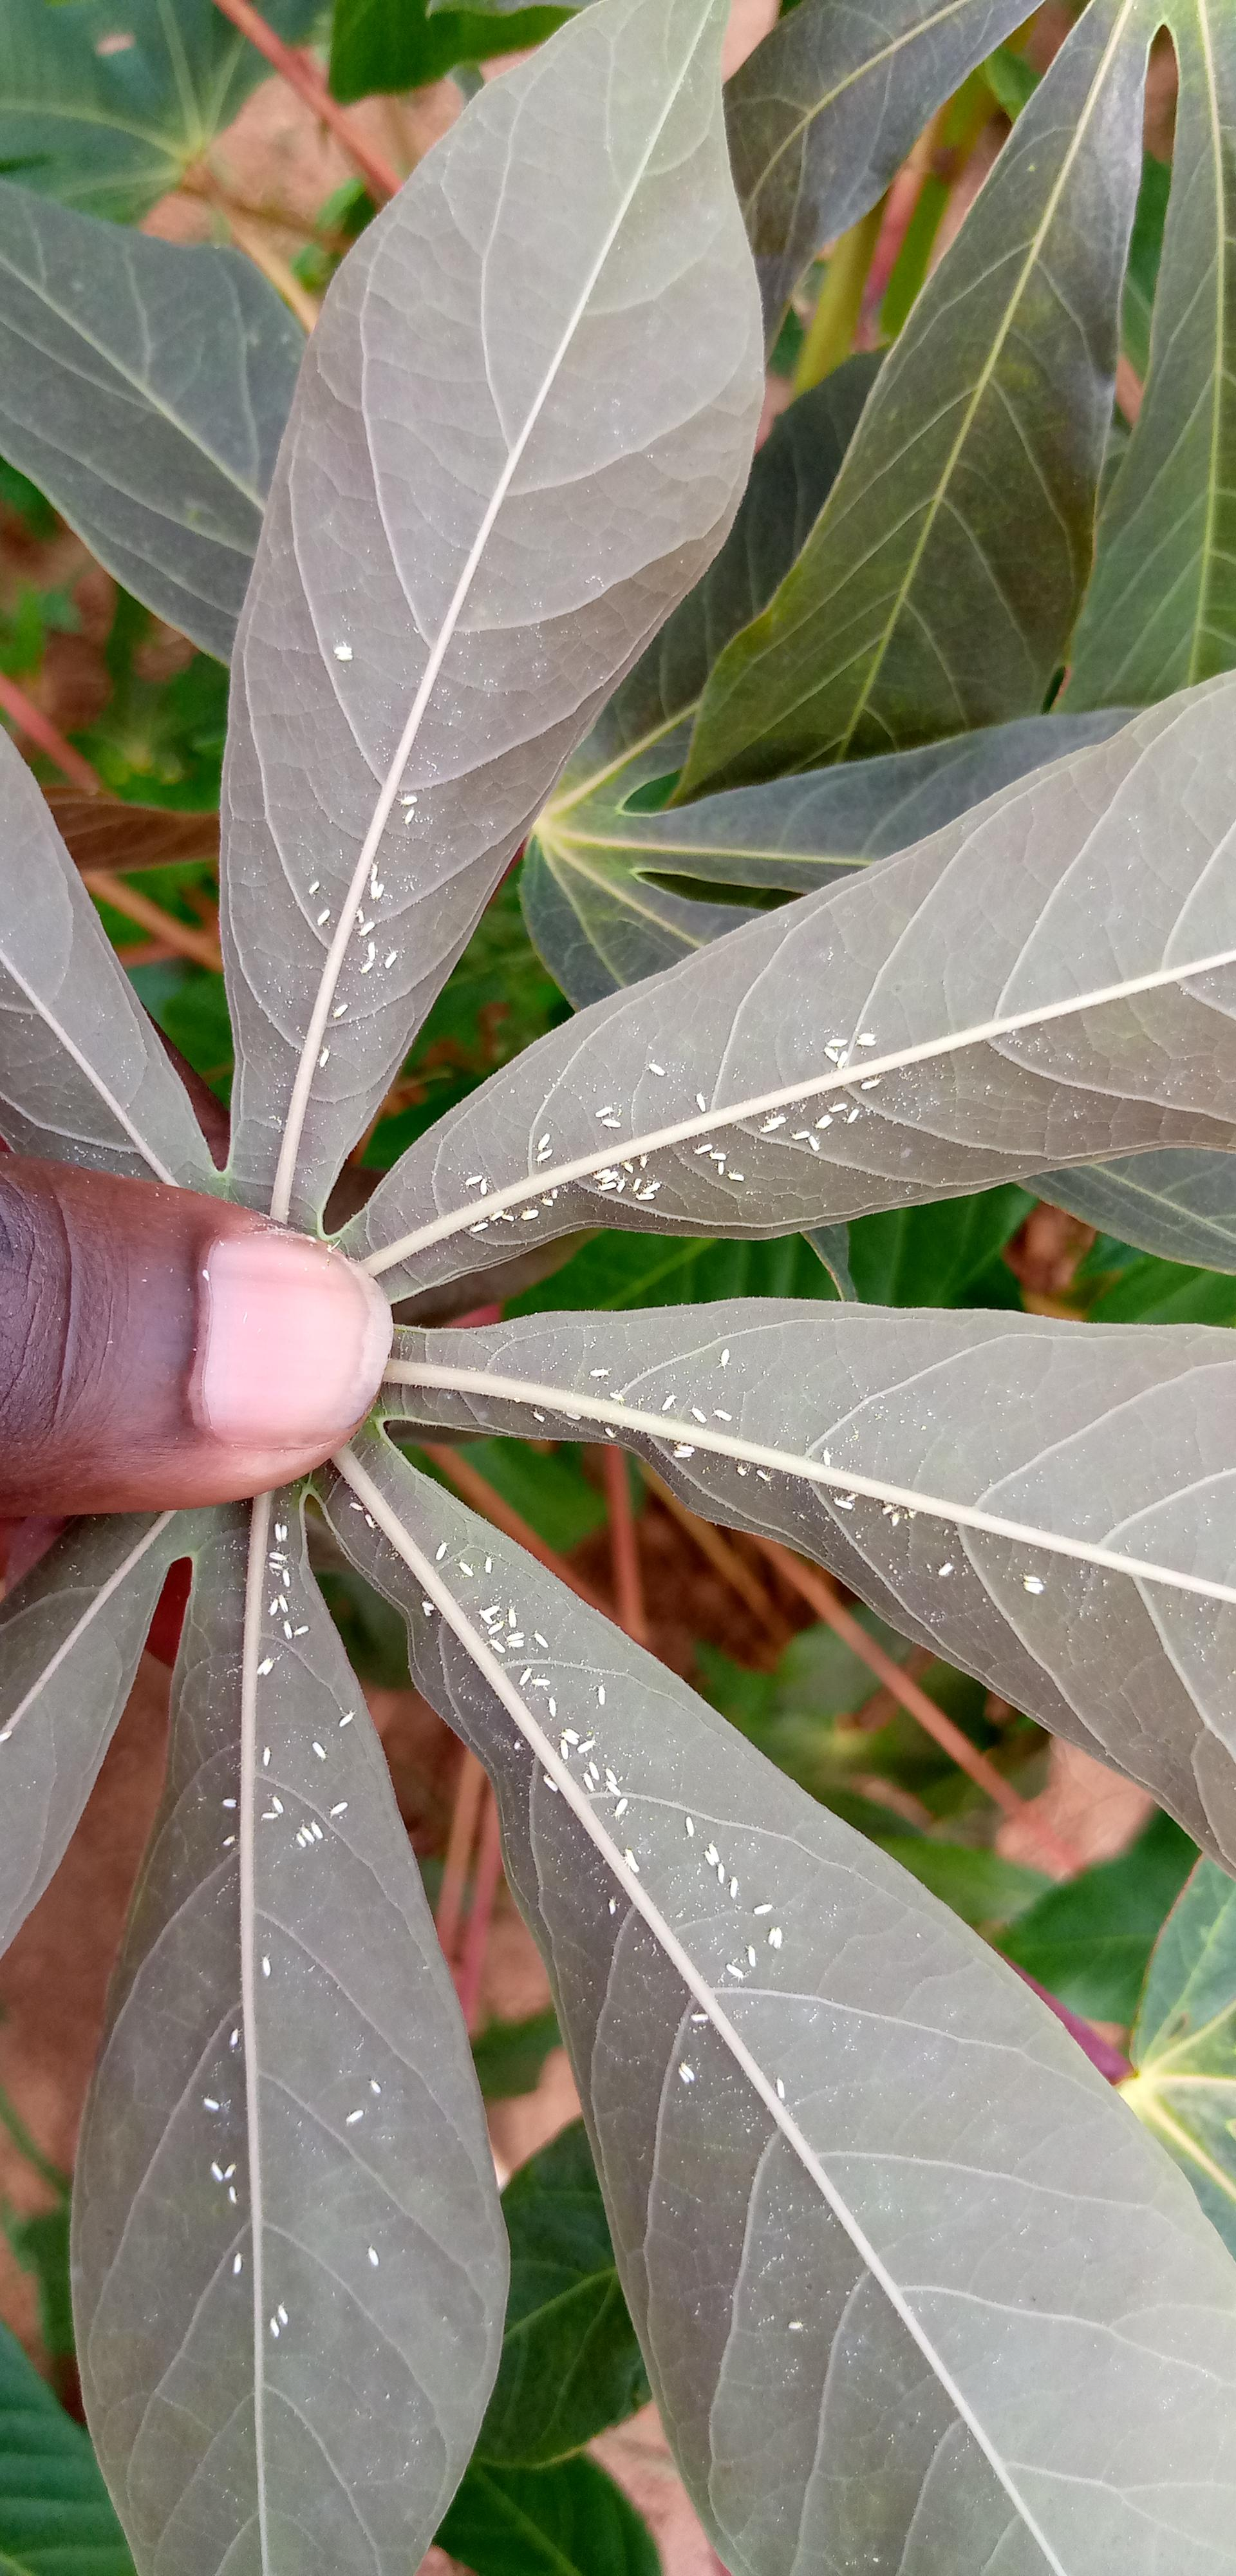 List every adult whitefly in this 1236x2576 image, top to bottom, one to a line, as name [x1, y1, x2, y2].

whitefly [323, 629, 359, 667]
whitefly [397, 782, 417, 811]
whitefly [396, 798, 425, 833]
whitefly [364, 858, 394, 879]
whitefly [365, 869, 386, 900]
whitefly [295, 875, 326, 897]
whitefly [342, 903, 384, 928]
whitefly [314, 904, 333, 928]
whitefly [351, 907, 379, 935]
whitefly [359, 934, 389, 959]
whitefly [382, 943, 411, 973]
whitefly [353, 960, 380, 981]
whitefly [327, 996, 353, 1026]
whitefly [852, 1026, 879, 1052]
whitefly [309, 1033, 342, 1075]
whitefly [817, 1033, 853, 1065]
whitefly [825, 1047, 855, 1074]
whitefly [635, 1063, 677, 1088]
whitefly [857, 1068, 892, 1097]
whitefly [689, 1084, 722, 1117]
whitefly [816, 1094, 848, 1114]
whitefly [841, 1101, 865, 1130]
whitefly [803, 1102, 848, 1138]
whitefly [585, 1106, 614, 1120]
whitefly [593, 1106, 631, 1130]
whitefly [756, 1112, 789, 1138]
whitefly [531, 1121, 563, 1150]
whitefly [791, 1128, 827, 1150]
whitefly [687, 1138, 723, 1153]
whitefly [709, 1141, 744, 1165]
whitefly [523, 1142, 565, 1170]
whitefly [628, 1146, 657, 1170]
whitefly [706, 1150, 738, 1180]
whitefly [623, 1152, 643, 1175]
whitefly [585, 1162, 621, 1200]
whitefly [465, 1165, 488, 1204]
whitefly [612, 1166, 635, 1193]
whitefly [722, 1168, 751, 1191]
whitefly [451, 1173, 494, 1198]
whitefly [626, 1173, 653, 1194]
whitefly [636, 1176, 668, 1204]
whitefly [633, 1177, 667, 1209]
whitefly [536, 1184, 566, 1213]
whitefly [488, 1200, 523, 1226]
whitefly [510, 1202, 538, 1224]
whitefly [464, 1209, 495, 1235]
whitefly [715, 1341, 738, 1369]
whitefly [575, 1355, 615, 1380]
whitefly [608, 1386, 633, 1411]
whitefly [655, 1387, 682, 1419]
whitefly [707, 1397, 737, 1428]
whitefly [684, 1401, 712, 1428]
whitefly [521, 1403, 552, 1434]
whitefly [559, 1406, 585, 1425]
whitefly [595, 1423, 615, 1444]
whitefly [664, 1436, 699, 1464]
whitefly [811, 1438, 835, 1466]
whitefly [745, 1460, 782, 1491]
whitefly [729, 1462, 750, 1482]
whitefly [835, 1479, 874, 1522]
whitefly [348, 1491, 375, 1511]
whitefly [873, 1492, 902, 1531]
whitefly [351, 1508, 380, 1533]
whitefly [260, 1515, 296, 1546]
whitefly [265, 1523, 292, 1544]
whitefly [421, 1535, 456, 1568]
whitefly [260, 1543, 294, 1580]
whitefly [261, 1550, 295, 1580]
whitefly [474, 1551, 501, 1583]
whitefly [458, 1554, 480, 1579]
whitefly [933, 1554, 971, 1597]
whitefly [1021, 1567, 1054, 1616]
whitefly [279, 1572, 296, 1596]
whitefly [265, 1582, 290, 1618]
whitefly [265, 1591, 295, 1616]
whitefly [477, 1595, 502, 1627]
whitefly [421, 1596, 442, 1620]
whitefly [502, 1599, 523, 1628]
whitefly [278, 1618, 297, 1643]
whitefly [480, 1618, 496, 1635]
whitefly [286, 1620, 309, 1641]
whitefly [523, 1624, 550, 1652]
whitefly [506, 1625, 527, 1651]
whitefly [483, 1638, 505, 1660]
whitefly [254, 1655, 284, 1680]
whitefly [514, 1660, 534, 1697]
whitefly [527, 1669, 550, 1692]
whitefly [592, 1676, 614, 1708]
whitefly [544, 1684, 569, 1715]
whitefly [335, 1705, 368, 1730]
whitefly [562, 1722, 587, 1752]
whitefly [568, 1730, 600, 1753]
whitefly [555, 1733, 576, 1763]
whitefly [297, 1738, 332, 1768]
whitefly [256, 1740, 285, 1770]
whitefly [574, 1756, 607, 1790]
whitefly [601, 1760, 625, 1796]
whitefly [536, 1772, 569, 1797]
whitefly [611, 1785, 635, 1821]
whitefly [221, 1792, 245, 1813]
whitefly [267, 1795, 292, 1817]
whitefly [330, 1796, 357, 1816]
whitefly [258, 1801, 285, 1823]
whitefly [681, 1810, 699, 1837]
whitefly [288, 1817, 327, 1852]
whitefly [220, 1821, 254, 1853]
whitefly [285, 1824, 326, 1857]
whitefly [698, 1830, 722, 1875]
whitefly [618, 1845, 649, 1877]
whitefly [713, 1866, 737, 1890]
whitefly [722, 1868, 745, 1900]
whitefly [604, 1893, 628, 1927]
whitefly [751, 1894, 775, 1925]
whitefly [768, 1921, 791, 1958]
whitefly [743, 1937, 768, 1970]
whitefly [250, 1947, 282, 1980]
whitefly [723, 1957, 748, 1984]
whitefly [686, 1999, 720, 2029]
whitefly [223, 2018, 256, 2051]
whitefly [667, 2055, 713, 2099]
whitefly [366, 2067, 394, 2098]
whitefly [769, 2072, 792, 2104]
whitefly [194, 2086, 229, 2118]
whitefly [340, 2103, 364, 2137]
whitefly [216, 2152, 246, 2184]
whitefly [209, 2160, 232, 2188]
whitefly [225, 2183, 247, 2212]
whitefly [365, 2240, 390, 2268]
whitefly [225, 2244, 252, 2271]
whitefly [271, 2295, 299, 2328]
whitefly [258, 2310, 295, 2346]
whitefly [785, 2313, 811, 2336]